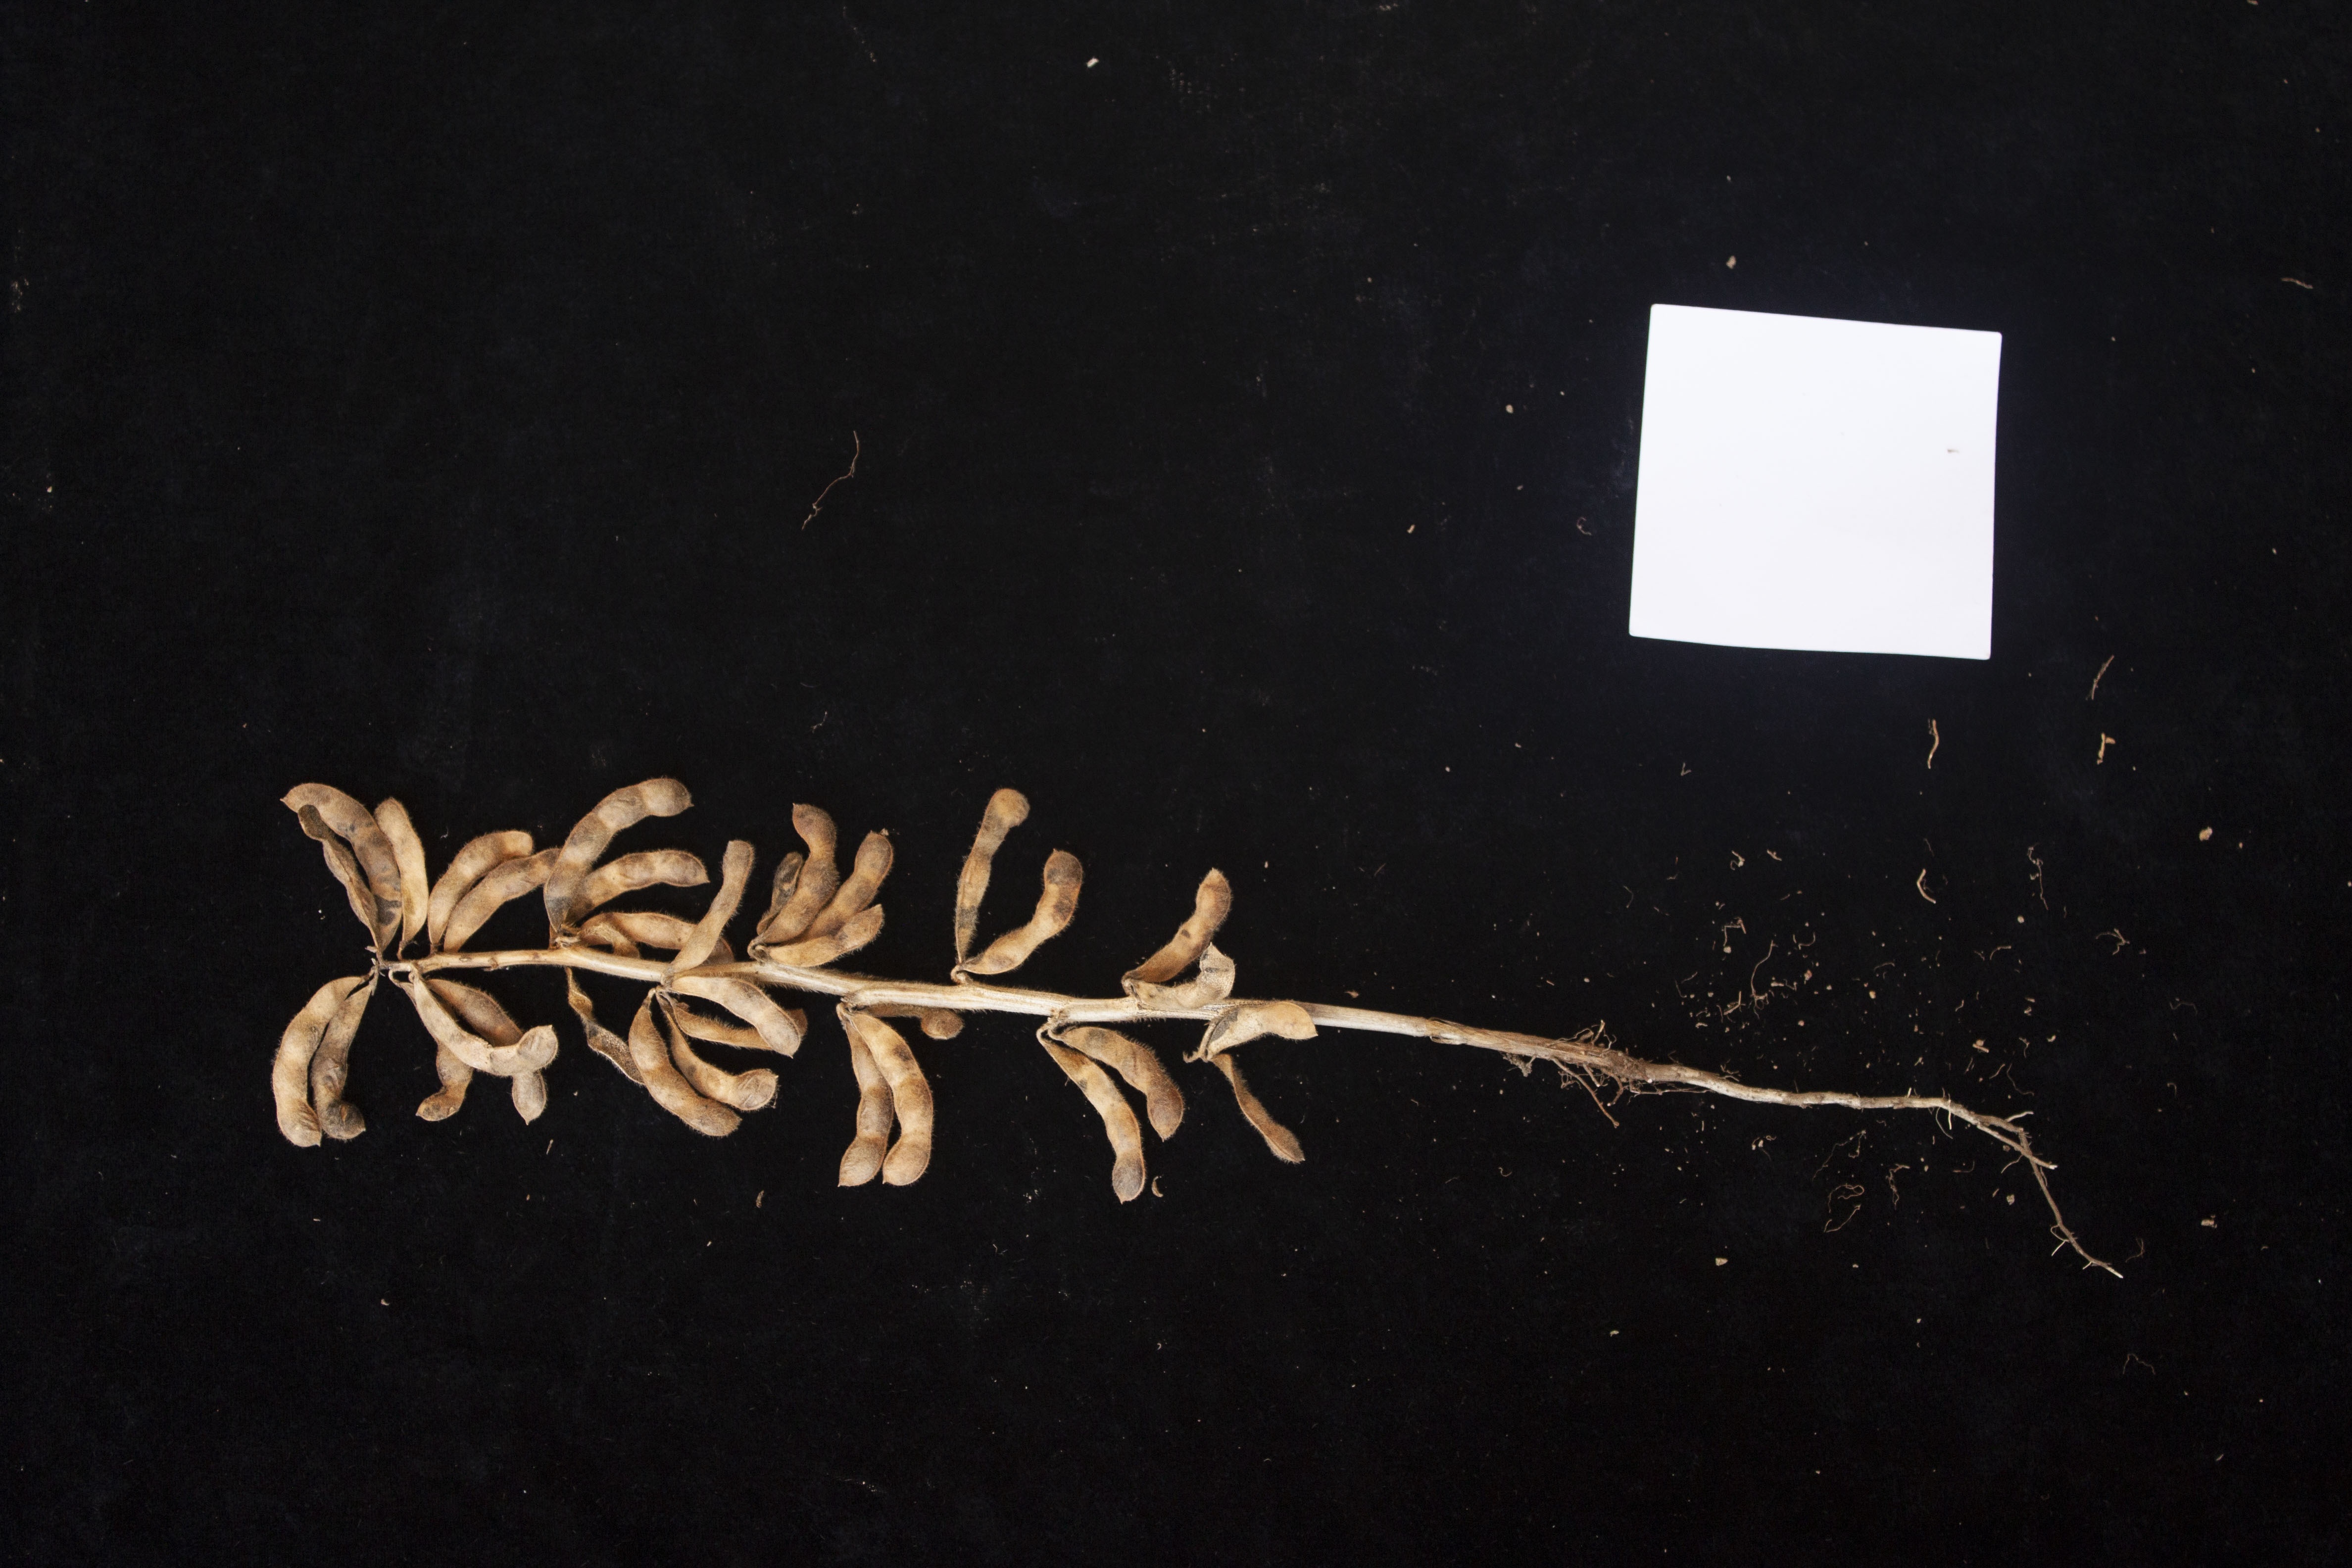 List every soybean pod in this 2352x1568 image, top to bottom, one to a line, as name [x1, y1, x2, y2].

soybean pod [544, 778, 691, 938]
soybean pod [283, 786, 401, 956]
soybean pod [956, 791, 1029, 967]
soybean pod [376, 799, 429, 954]
soybean pod [753, 806, 838, 948]
soybean pod [425, 831, 533, 953]
soybean pod [803, 831, 893, 940]
soybean pod [664, 842, 754, 984]
soybean pod [571, 850, 709, 927]
soybean pod [444, 851, 559, 953]
soybean pod [959, 851, 1082, 977]
soybean pod [1127, 870, 1233, 985]
soybean pod [763, 908, 881, 970]
soybean pod [569, 914, 733, 958]
soybean pod [1132, 942, 1236, 1012]
soybean pod [412, 971, 557, 1078]
soybean pod [312, 977, 376, 1139]
soybean pod [273, 978, 364, 1147]
soybean pod [663, 978, 803, 1059]
soybean pod [428, 980, 547, 1124]
soybean pod [629, 992, 738, 1138]
soybean pod [662, 996, 808, 1051]
soybean pod [1207, 1001, 1319, 1059]
soybean pod [663, 1004, 777, 1112]
soybean pod [838, 1005, 895, 1188]
soybean pod [849, 1014, 933, 1188]
soybean pod [1059, 1029, 1184, 1141]
soybean pod [416, 1042, 472, 1124]
soybean pod [1044, 1044, 1145, 1204]
soybean pod [1208, 1054, 1306, 1164]